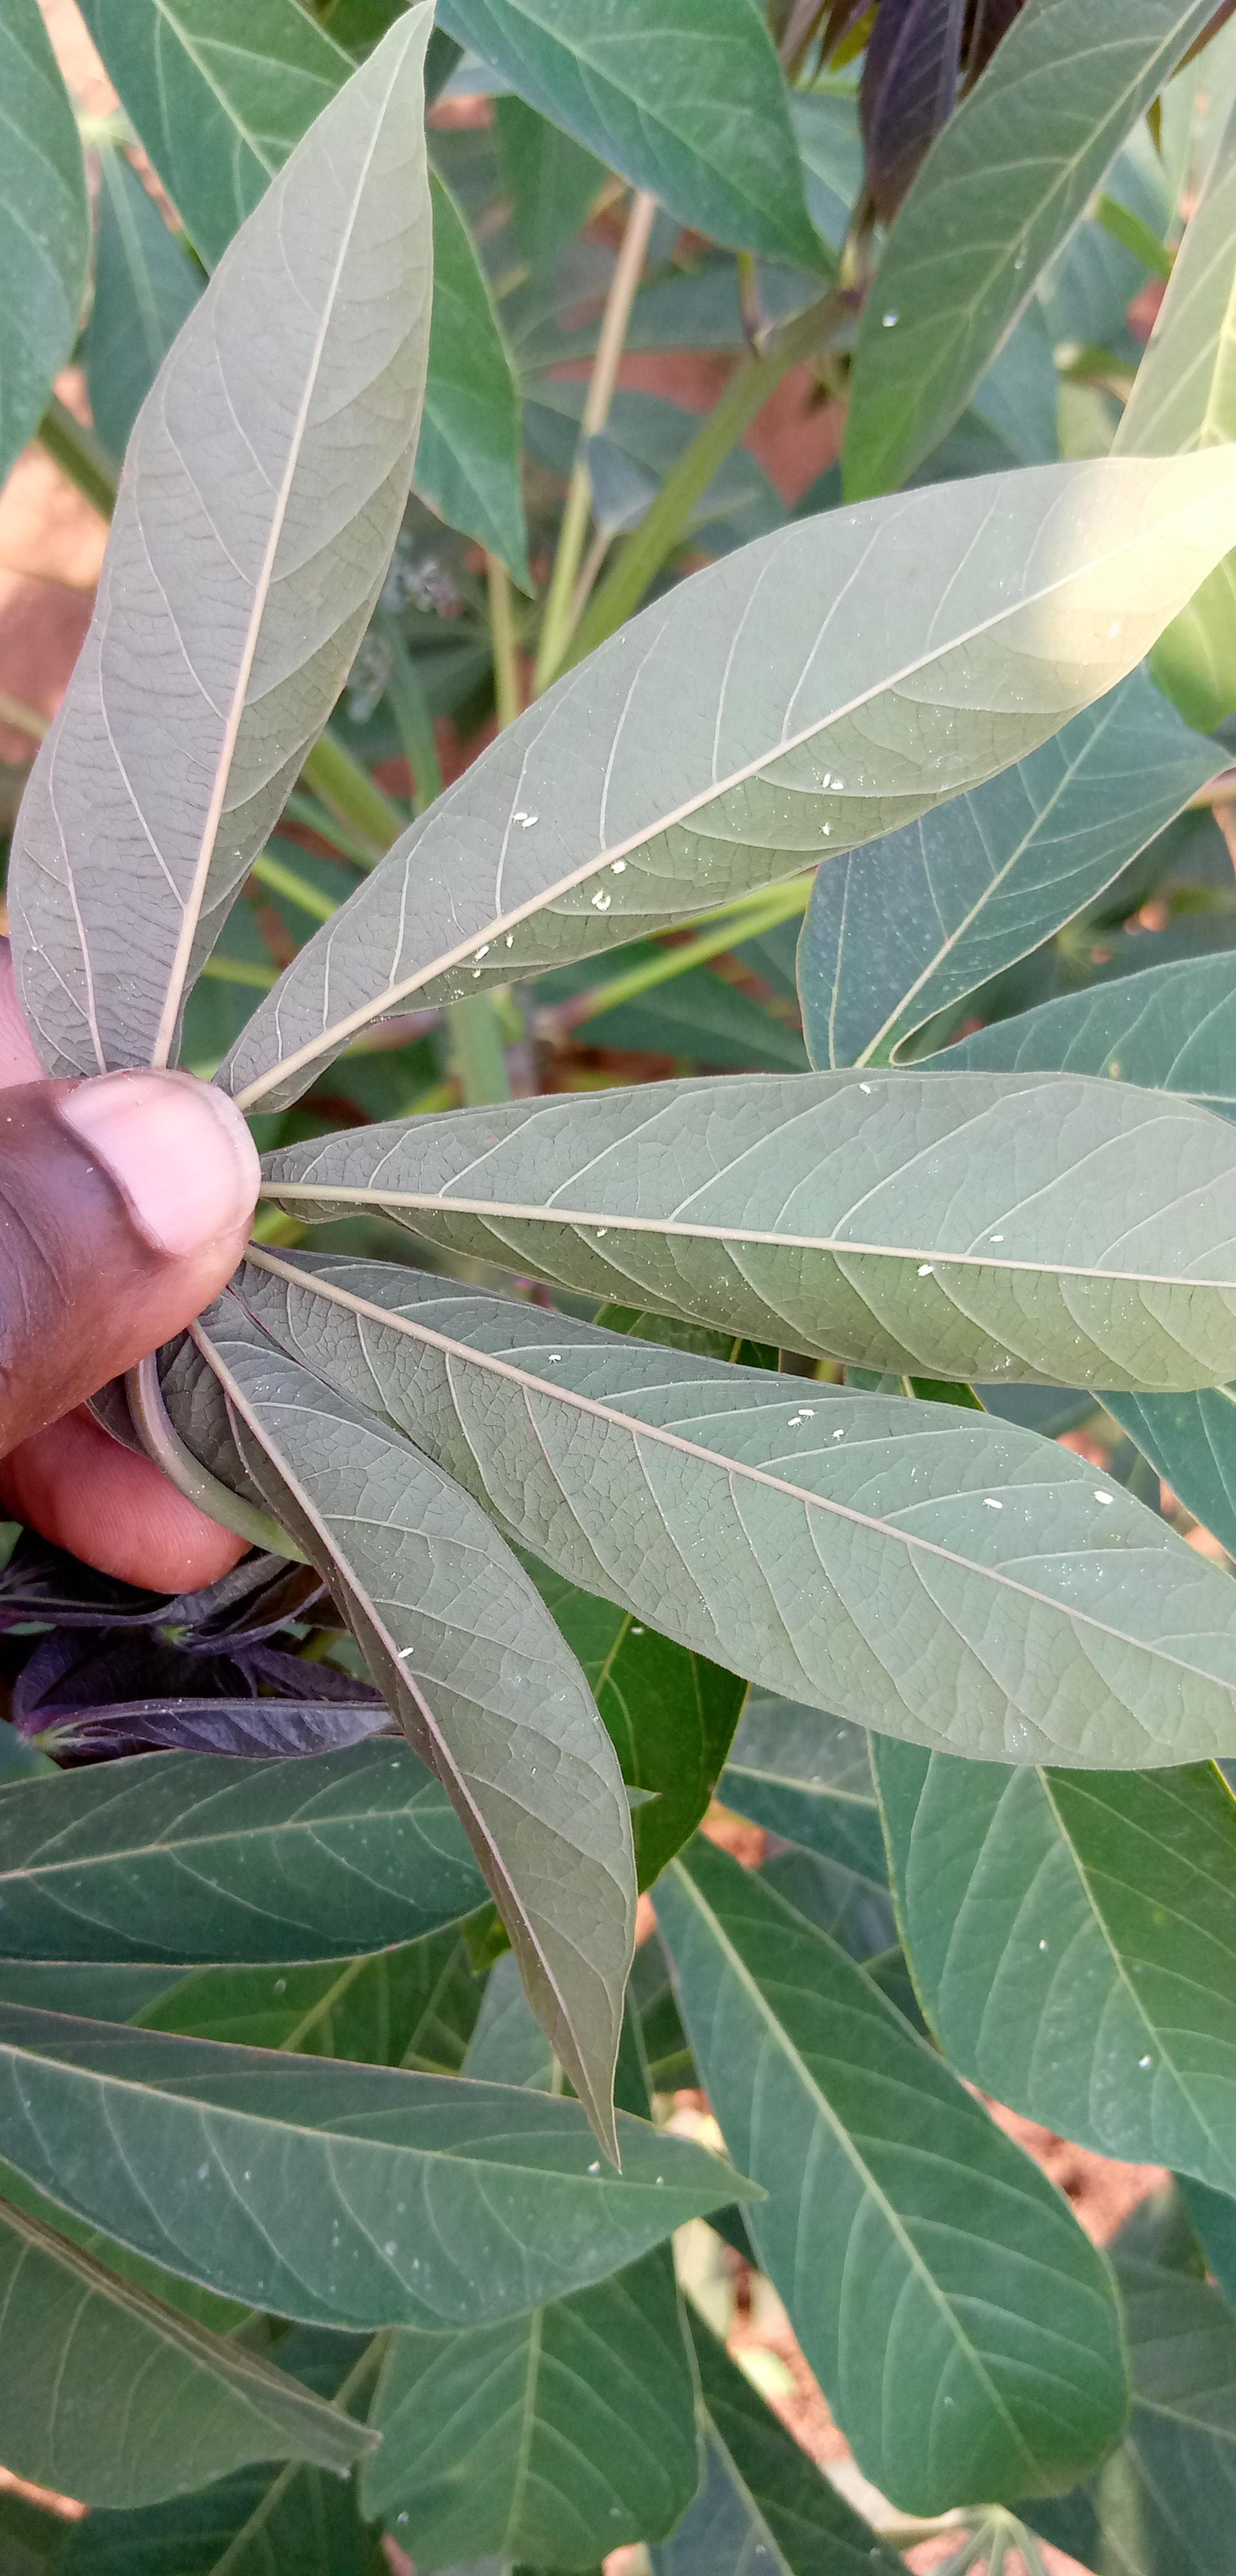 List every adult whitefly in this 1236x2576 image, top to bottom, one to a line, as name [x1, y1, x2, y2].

whitefly [879, 312, 901, 328]
whitefly [1107, 621, 1123, 638]
whitefly [820, 771, 831, 790]
whitefly [829, 781, 845, 791]
whitefly [512, 811, 529, 820]
whitefly [520, 816, 540, 829]
whitefly [819, 822, 832, 838]
whitefly [609, 860, 627, 875]
whitefly [590, 889, 604, 904]
whitefly [595, 894, 613, 913]
whitefly [504, 932, 515, 949]
whitefly [474, 943, 490, 961]
whitefly [470, 969, 482, 979]
whitefly [857, 1081, 872, 1095]
whitefly [595, 1226, 608, 1239]
whitefly [988, 1233, 1005, 1244]
whitefly [916, 1262, 935, 1278]
whitefly [547, 1352, 562, 1363]
whitefly [796, 1406, 816, 1418]
whitefly [786, 1416, 803, 1428]
whitefly [830, 1428, 844, 1440]
whitefly [1091, 1488, 1115, 1508]
whitefly [980, 1495, 1004, 1511]
whitefly [395, 1645, 416, 1660]
whitefly [1038, 1938, 1047, 1950]
whitefly [1136, 2053, 1152, 2070]
whitefly [586, 2158, 603, 2174]